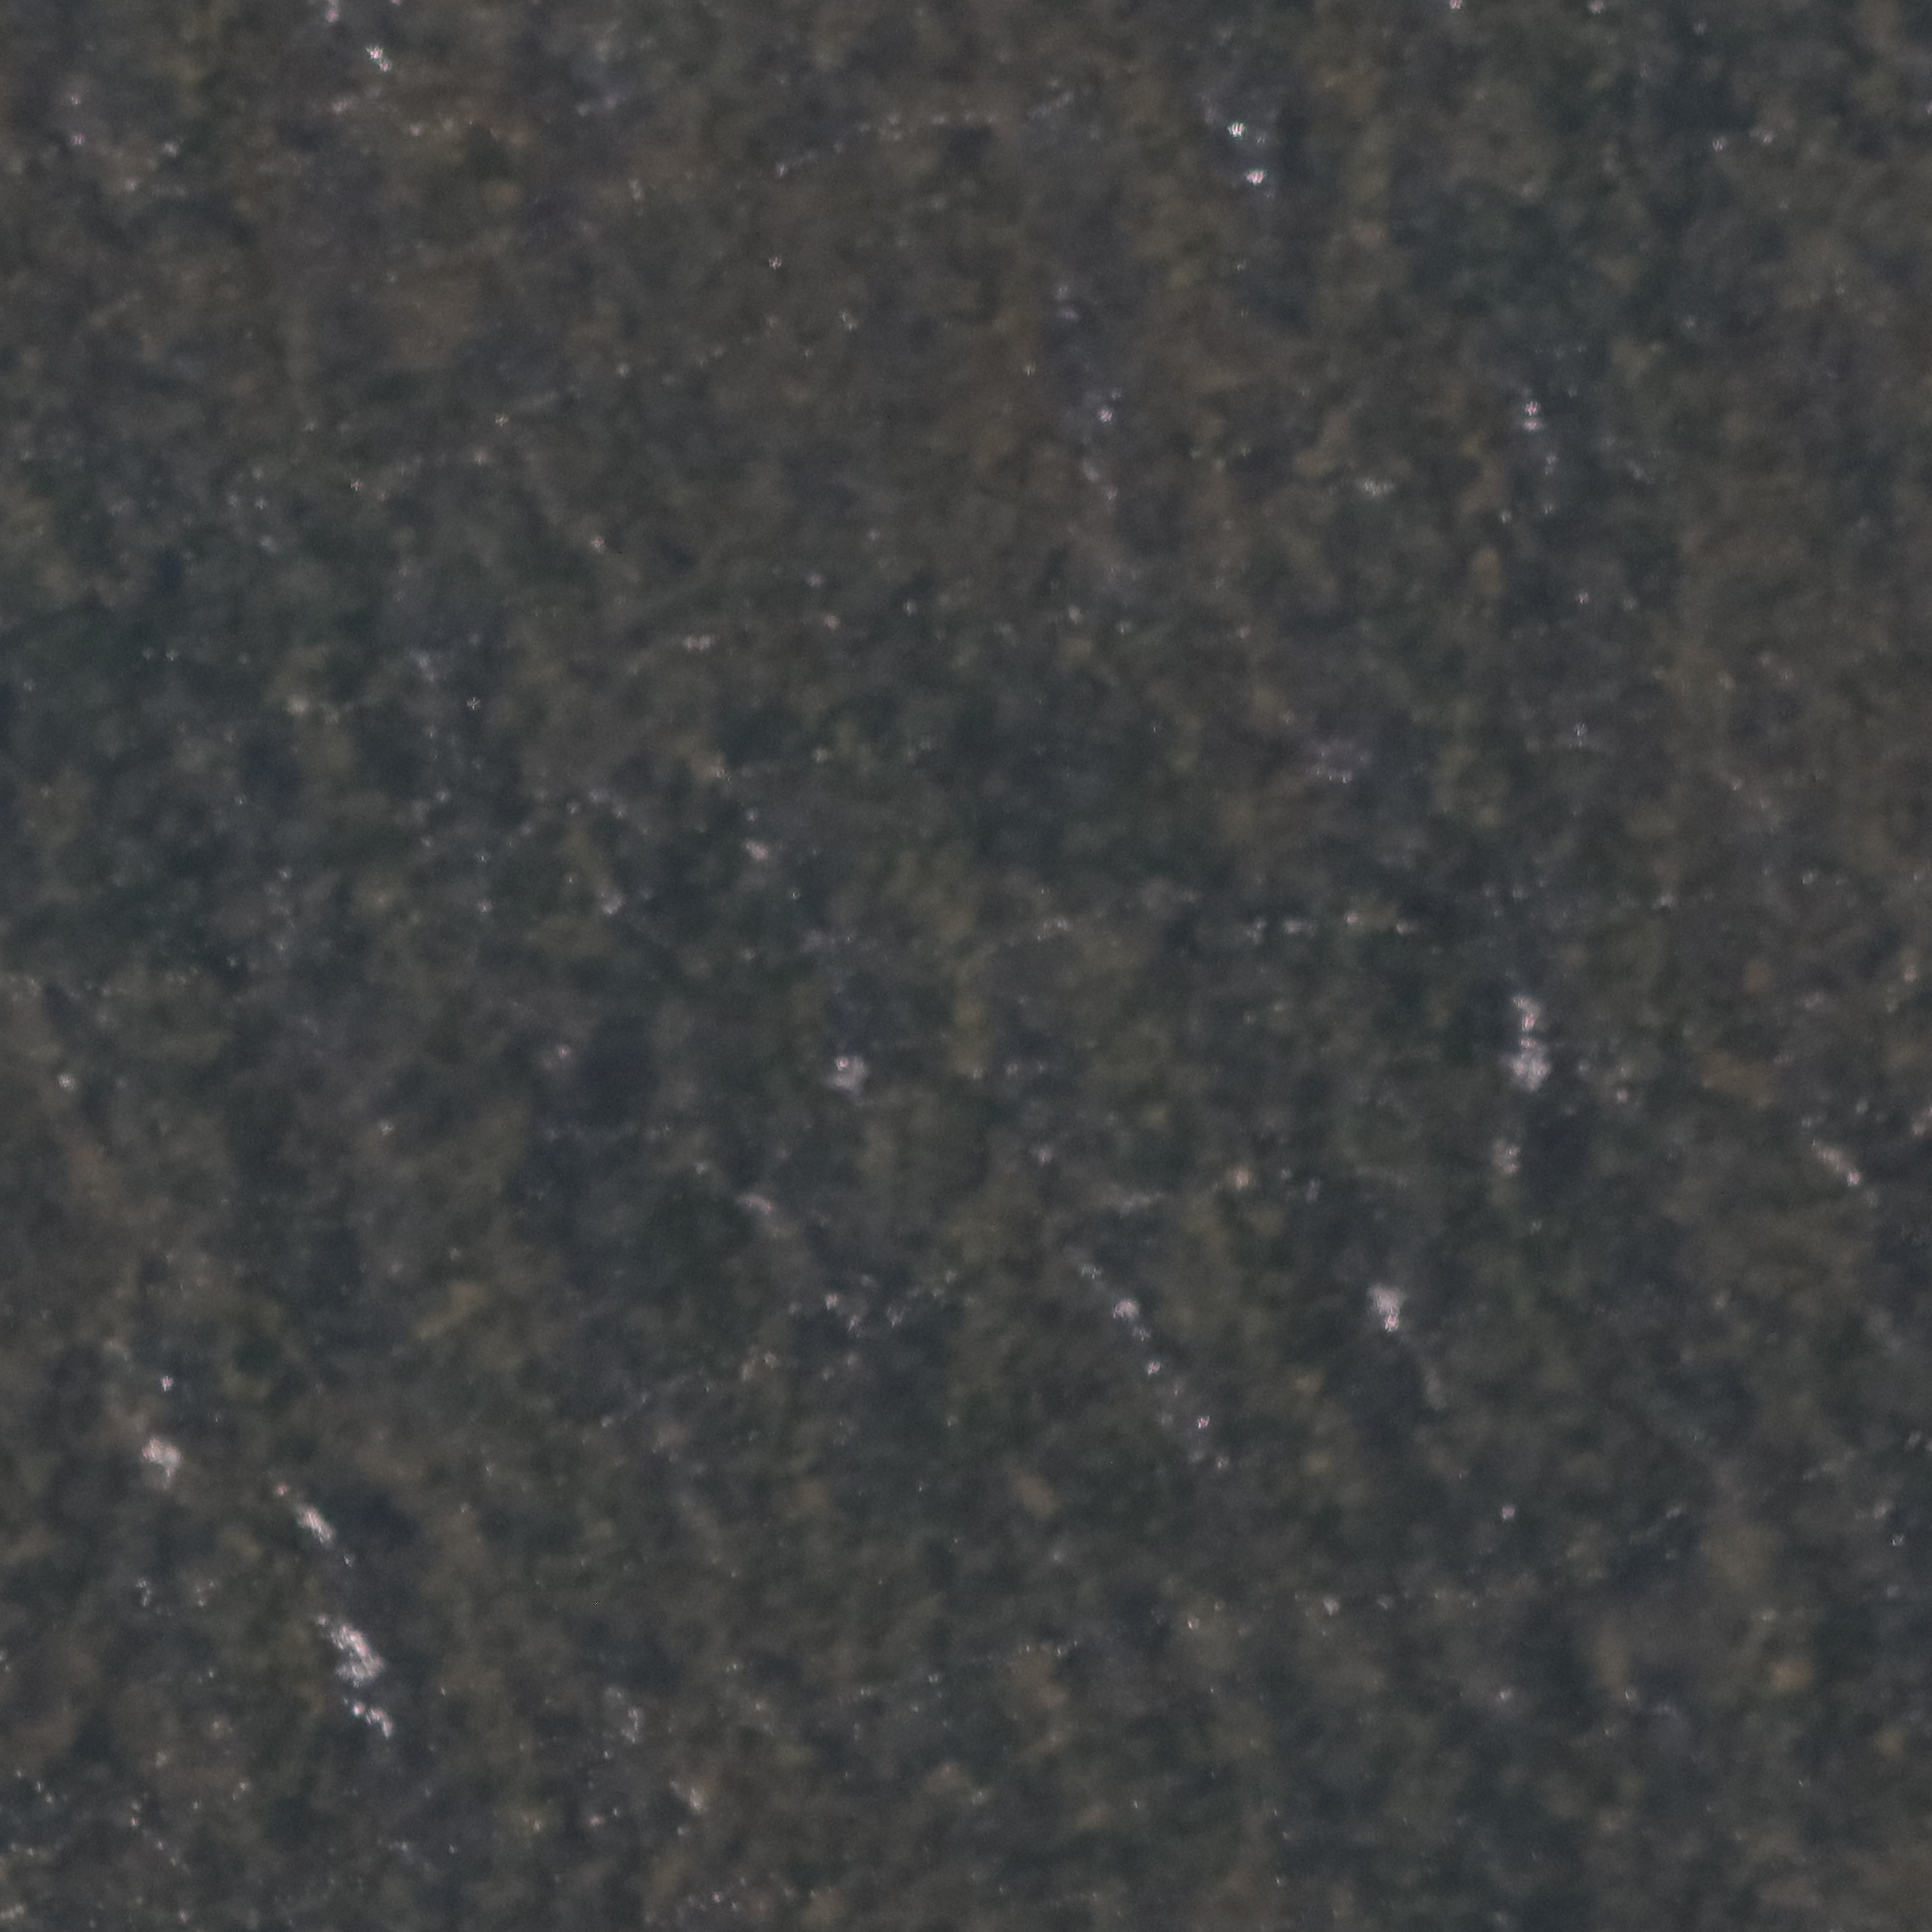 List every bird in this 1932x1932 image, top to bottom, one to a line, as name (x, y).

None